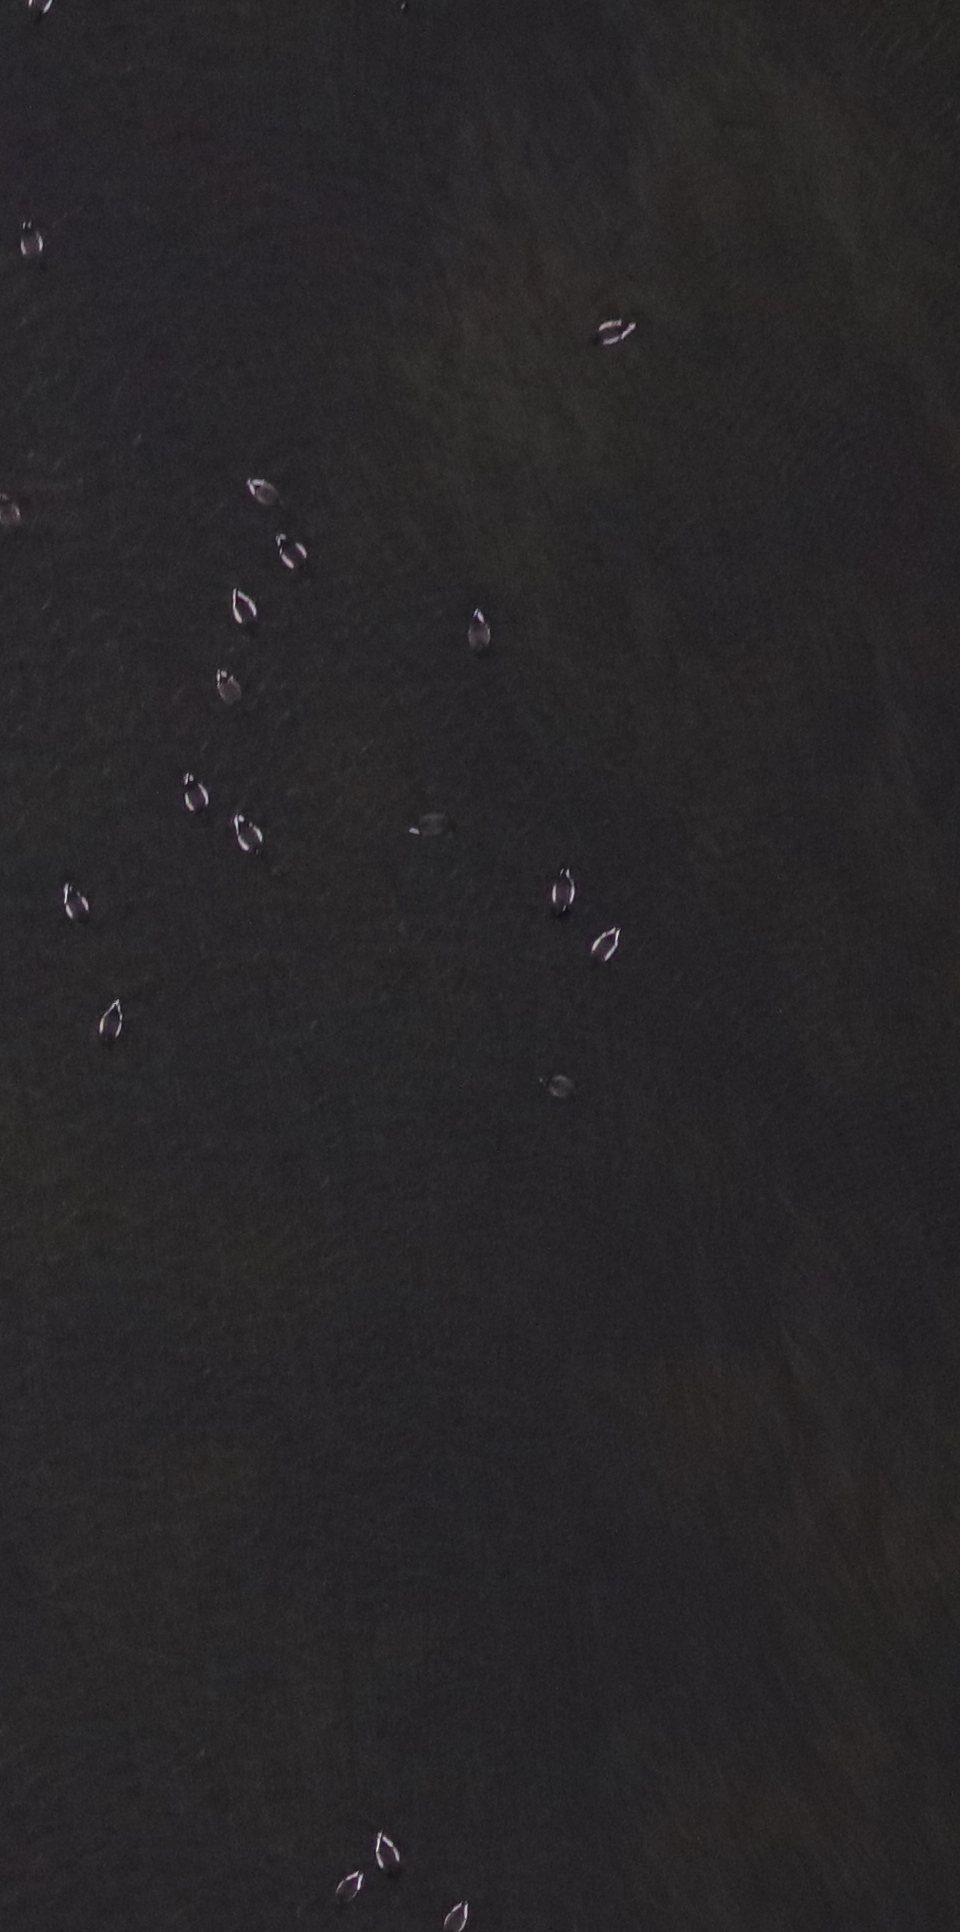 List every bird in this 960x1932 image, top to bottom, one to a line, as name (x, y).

brant (38, 4)
brant (32, 242)
brant (614, 333)
brant (268, 495)
brant (9, 514)
brant (293, 553)
brant (244, 610)
brant (481, 633)
brant (232, 689)
brant (197, 795)
brant (430, 827)
brant (249, 835)
brant (565, 893)
brant (78, 907)
brant (605, 946)
brant (112, 1023)
brant (562, 1086)
brant (387, 1853)
brant (347, 1890)
brant (456, 1919)